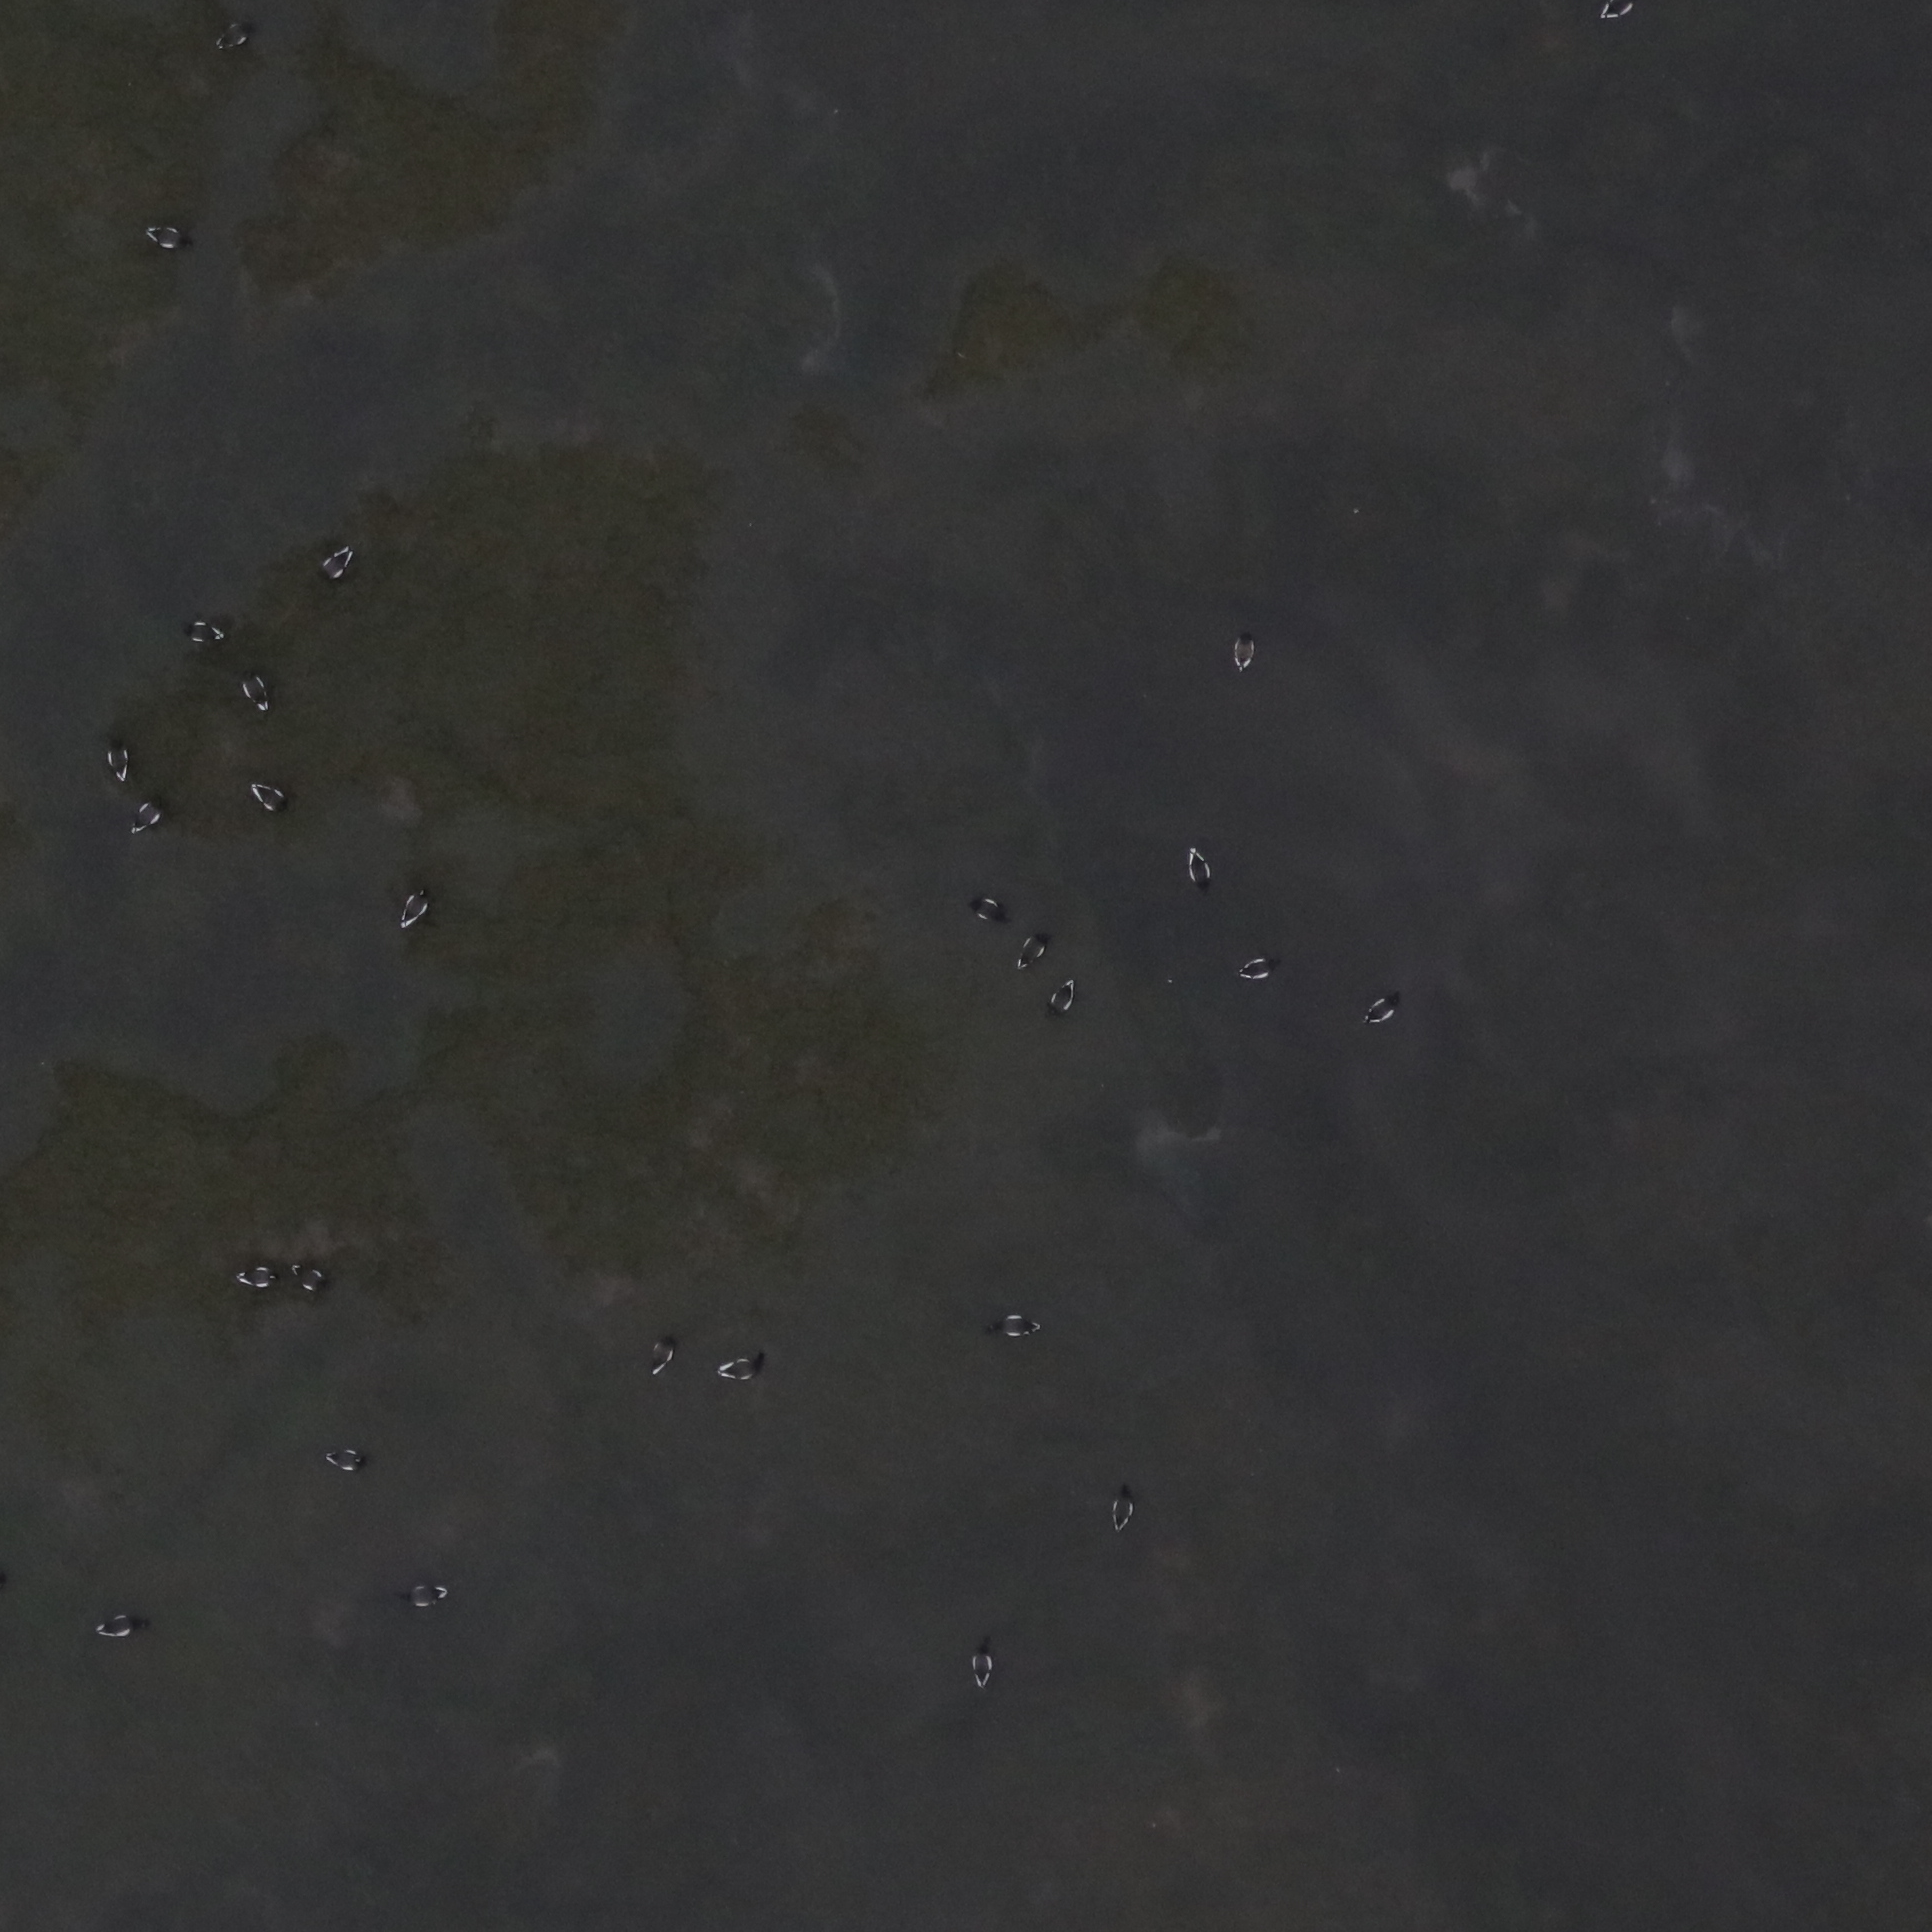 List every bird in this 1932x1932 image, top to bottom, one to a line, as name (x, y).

brant (1619, 4)
brant (234, 34)
brant (167, 238)
brant (337, 564)
brant (205, 633)
brant (1245, 650)
brant (256, 693)
brant (118, 763)
brant (269, 797)
brant (148, 817)
brant (1201, 872)
brant (980, 905)
brant (416, 906)
brant (1029, 952)
brant (1256, 970)
brant (1064, 998)
brant (1382, 1008)
brant (260, 1275)
brant (311, 1277)
brant (1016, 1325)
brant (664, 1356)
brant (740, 1368)
brant (347, 1458)
brant (1124, 1509)
brant (424, 1592)
brant (117, 1626)
brant (983, 1665)